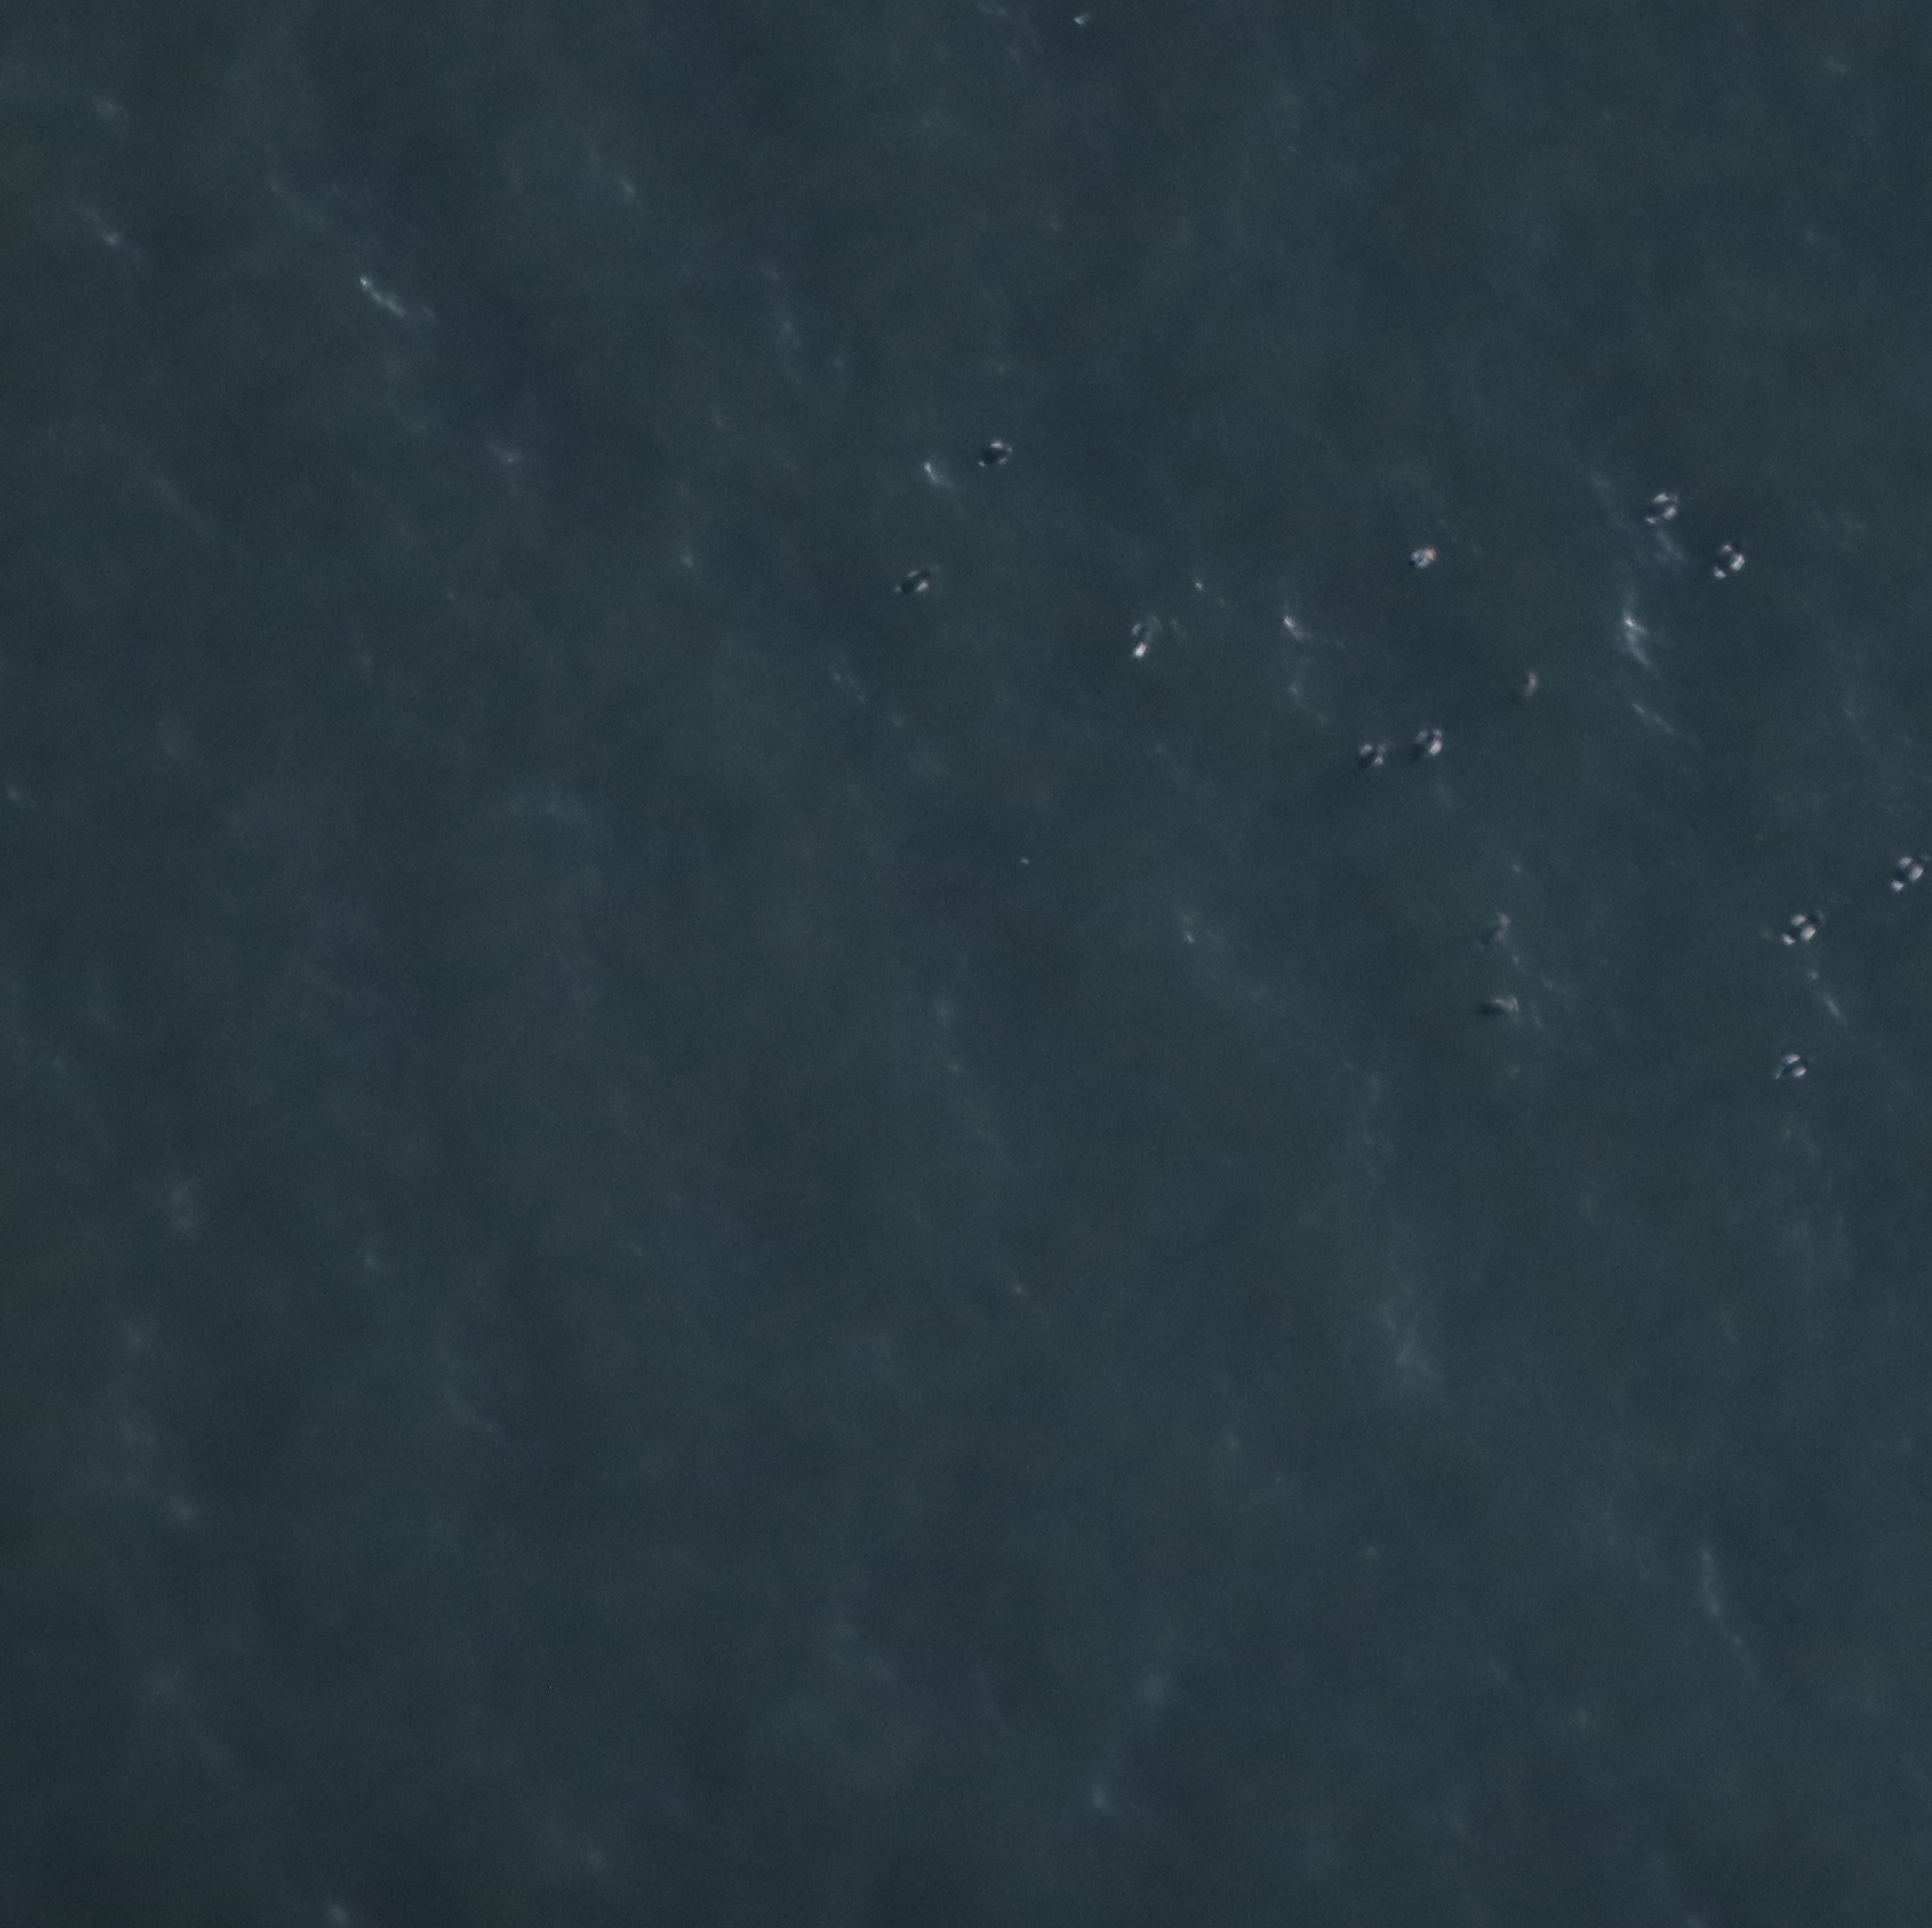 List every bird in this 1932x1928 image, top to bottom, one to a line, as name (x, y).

brant (1001, 455)
brant (1662, 508)
brant (1728, 554)
other bird (1421, 555)
brant (913, 573)
brant (1141, 636)
other bird (1529, 682)
brant (1430, 745)
brant (1371, 759)
brant (1911, 872)
brant (1800, 928)
other bird (1487, 929)
other bird (1490, 1011)
brant (1796, 1068)